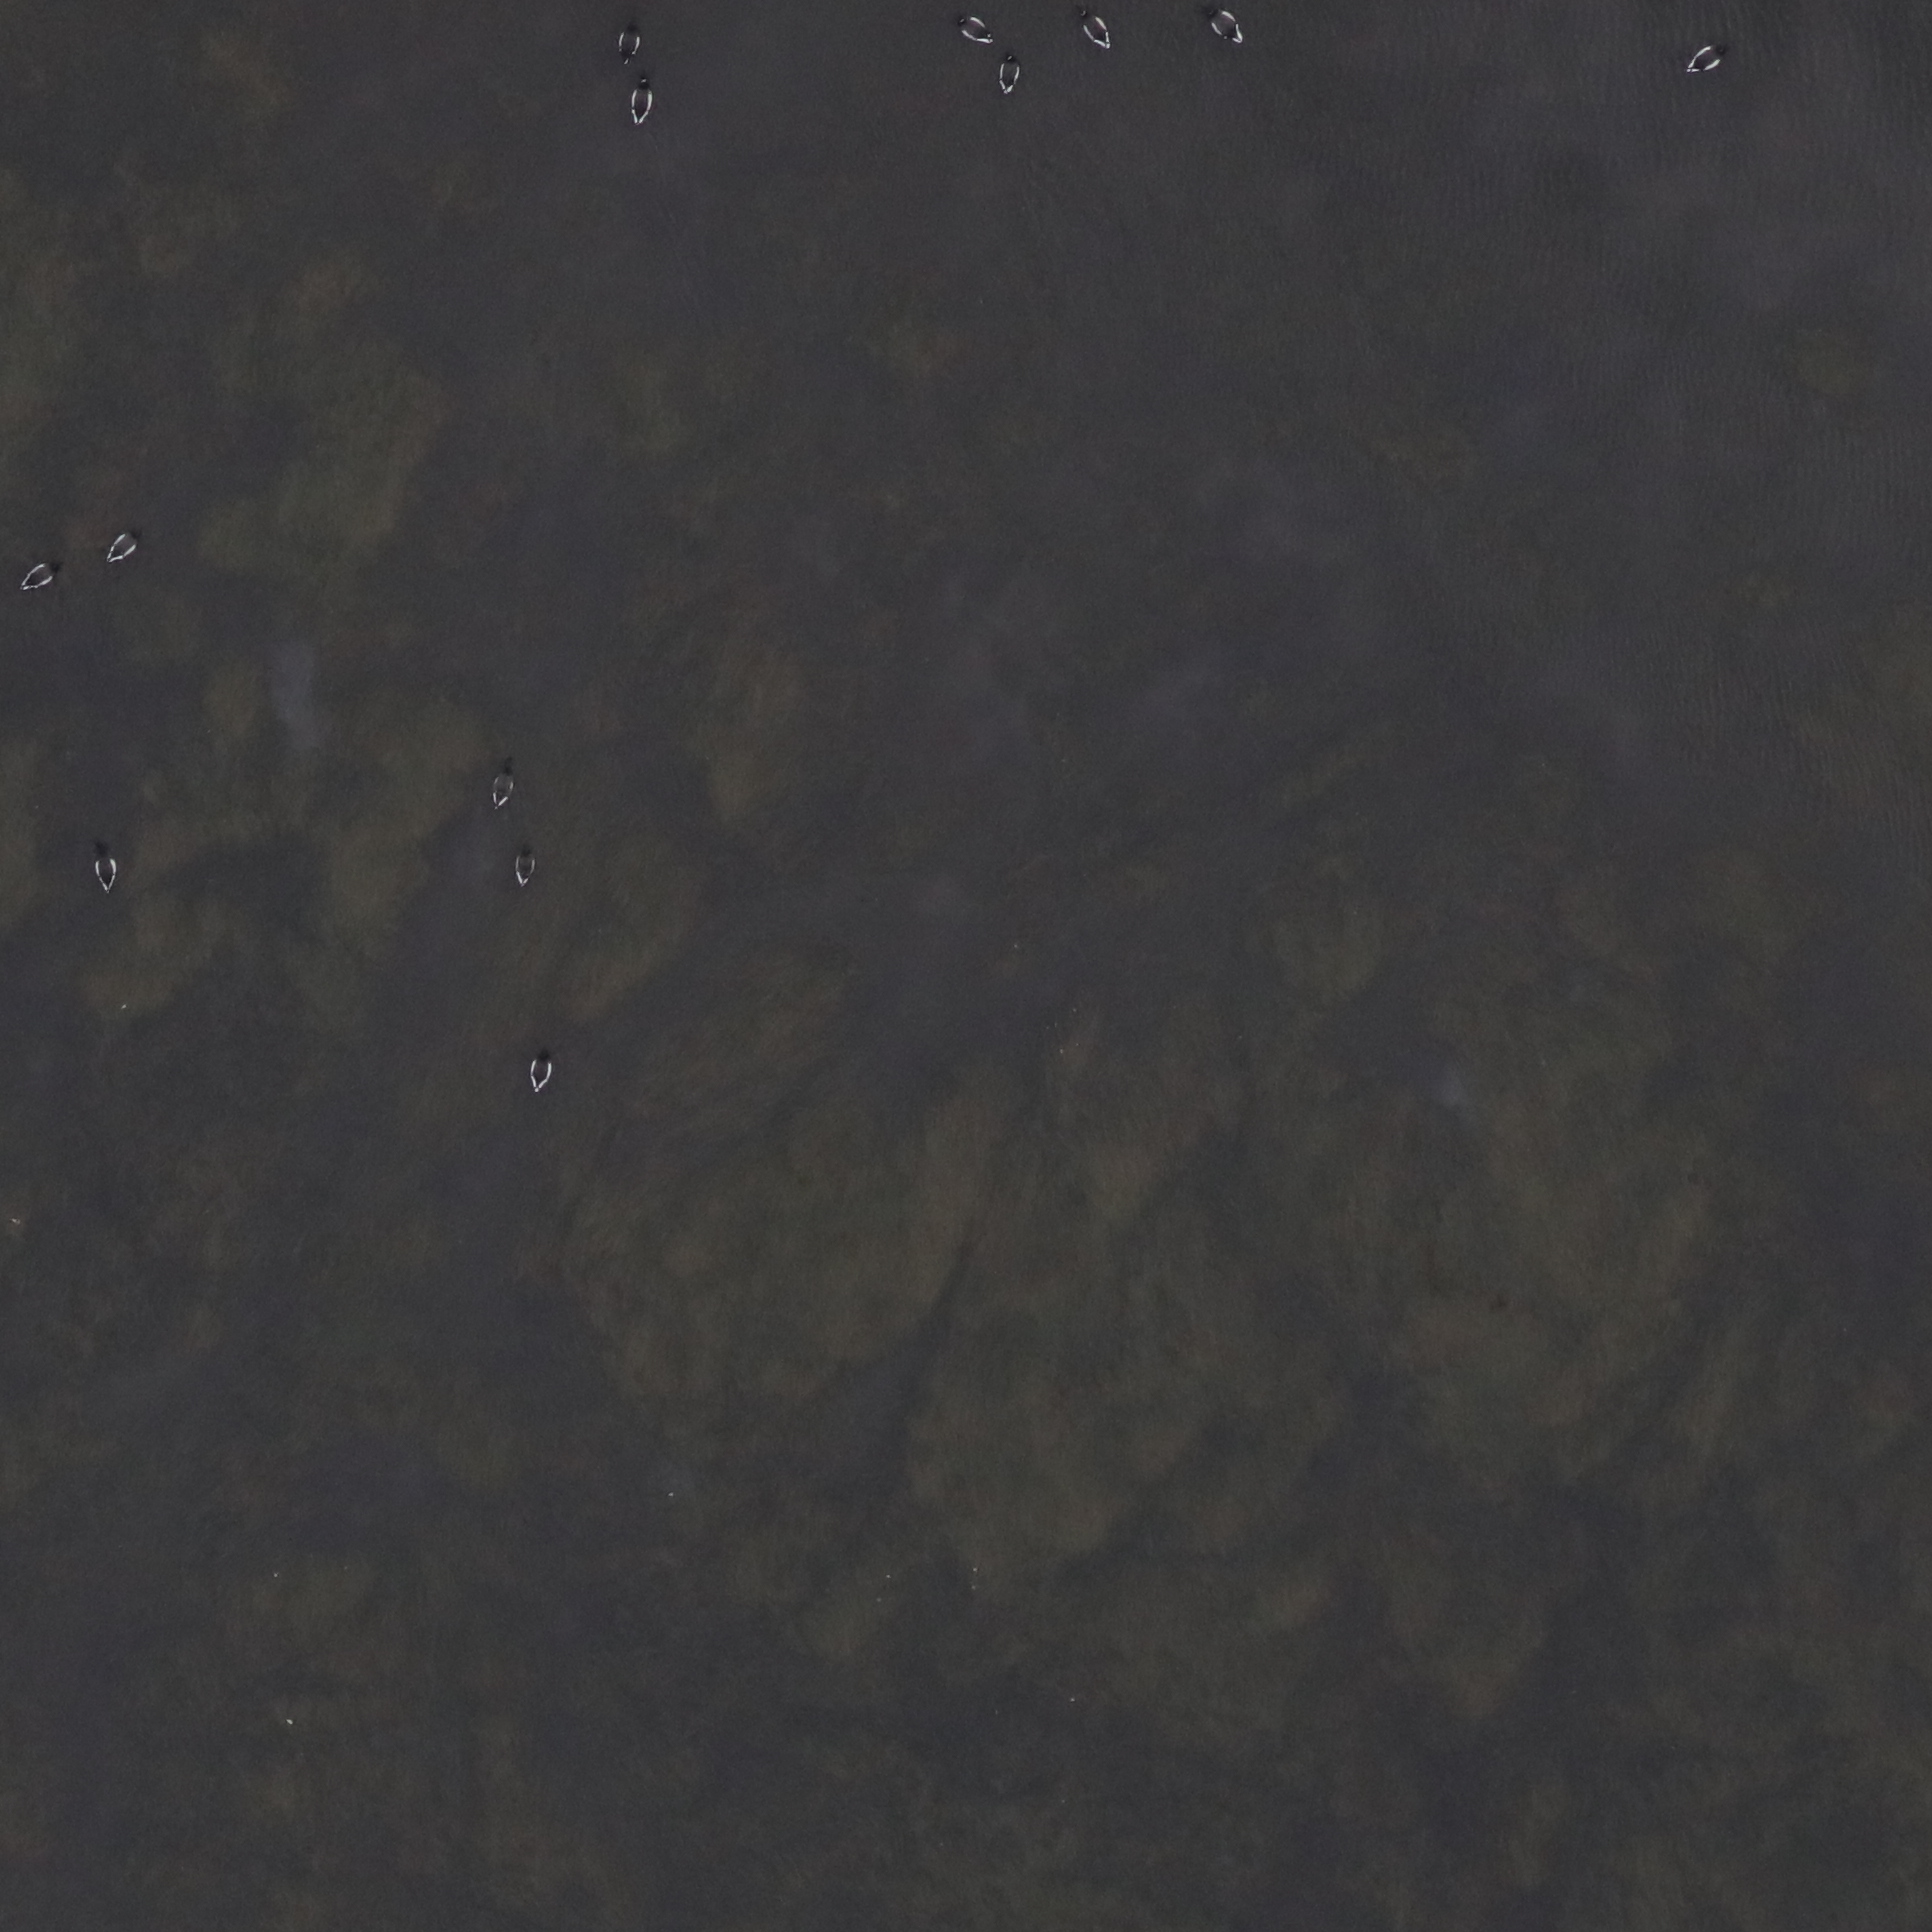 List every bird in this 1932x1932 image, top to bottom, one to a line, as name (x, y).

brant (1226, 25)
brant (977, 32)
brant (1090, 34)
brant (631, 43)
brant (1707, 62)
brant (1017, 77)
brant (643, 102)
brant (123, 548)
brant (40, 577)
brant (505, 787)
brant (524, 867)
brant (105, 870)
brant (542, 1072)